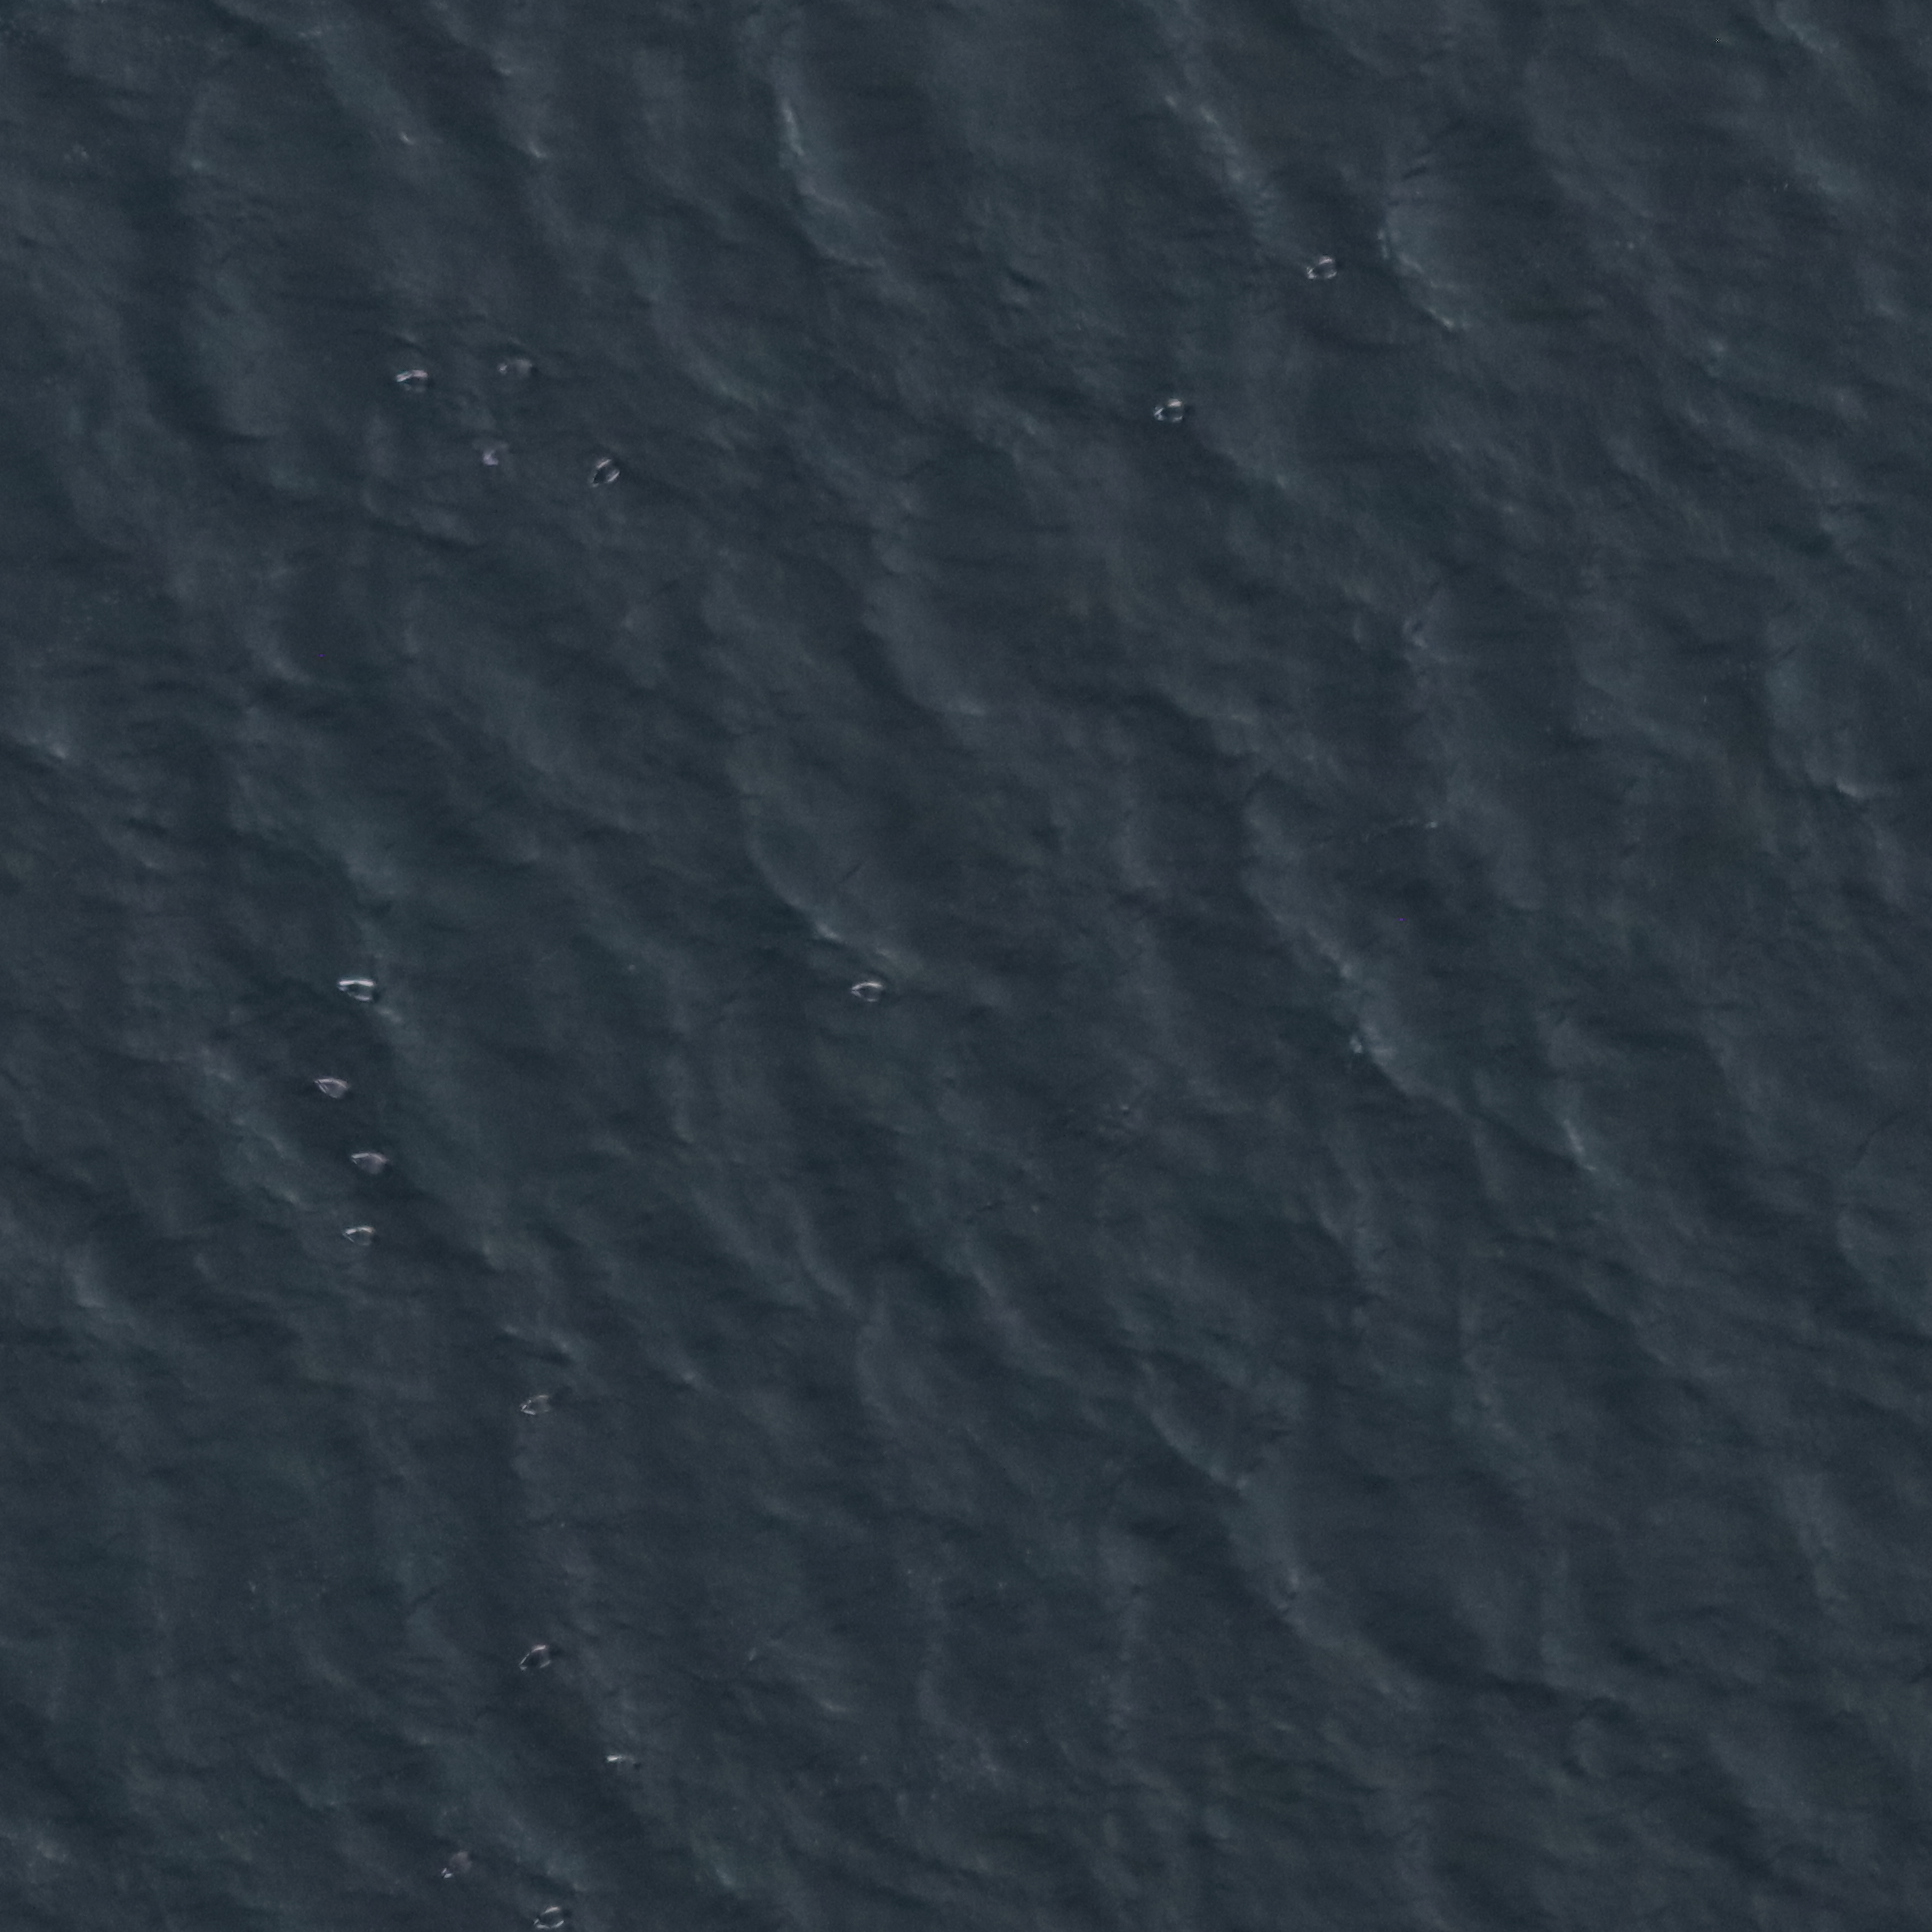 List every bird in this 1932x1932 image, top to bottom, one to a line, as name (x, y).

brant (1324, 268)
brant (521, 372)
brant (415, 380)
brant (1173, 410)
brant (503, 452)
brant (608, 472)
brant (361, 989)
brant (864, 993)
brant (334, 1090)
brant (372, 1164)
brant (359, 1237)
brant (541, 1404)
brant (538, 1657)
brant (623, 1762)
brant (456, 1864)
brant (552, 1917)